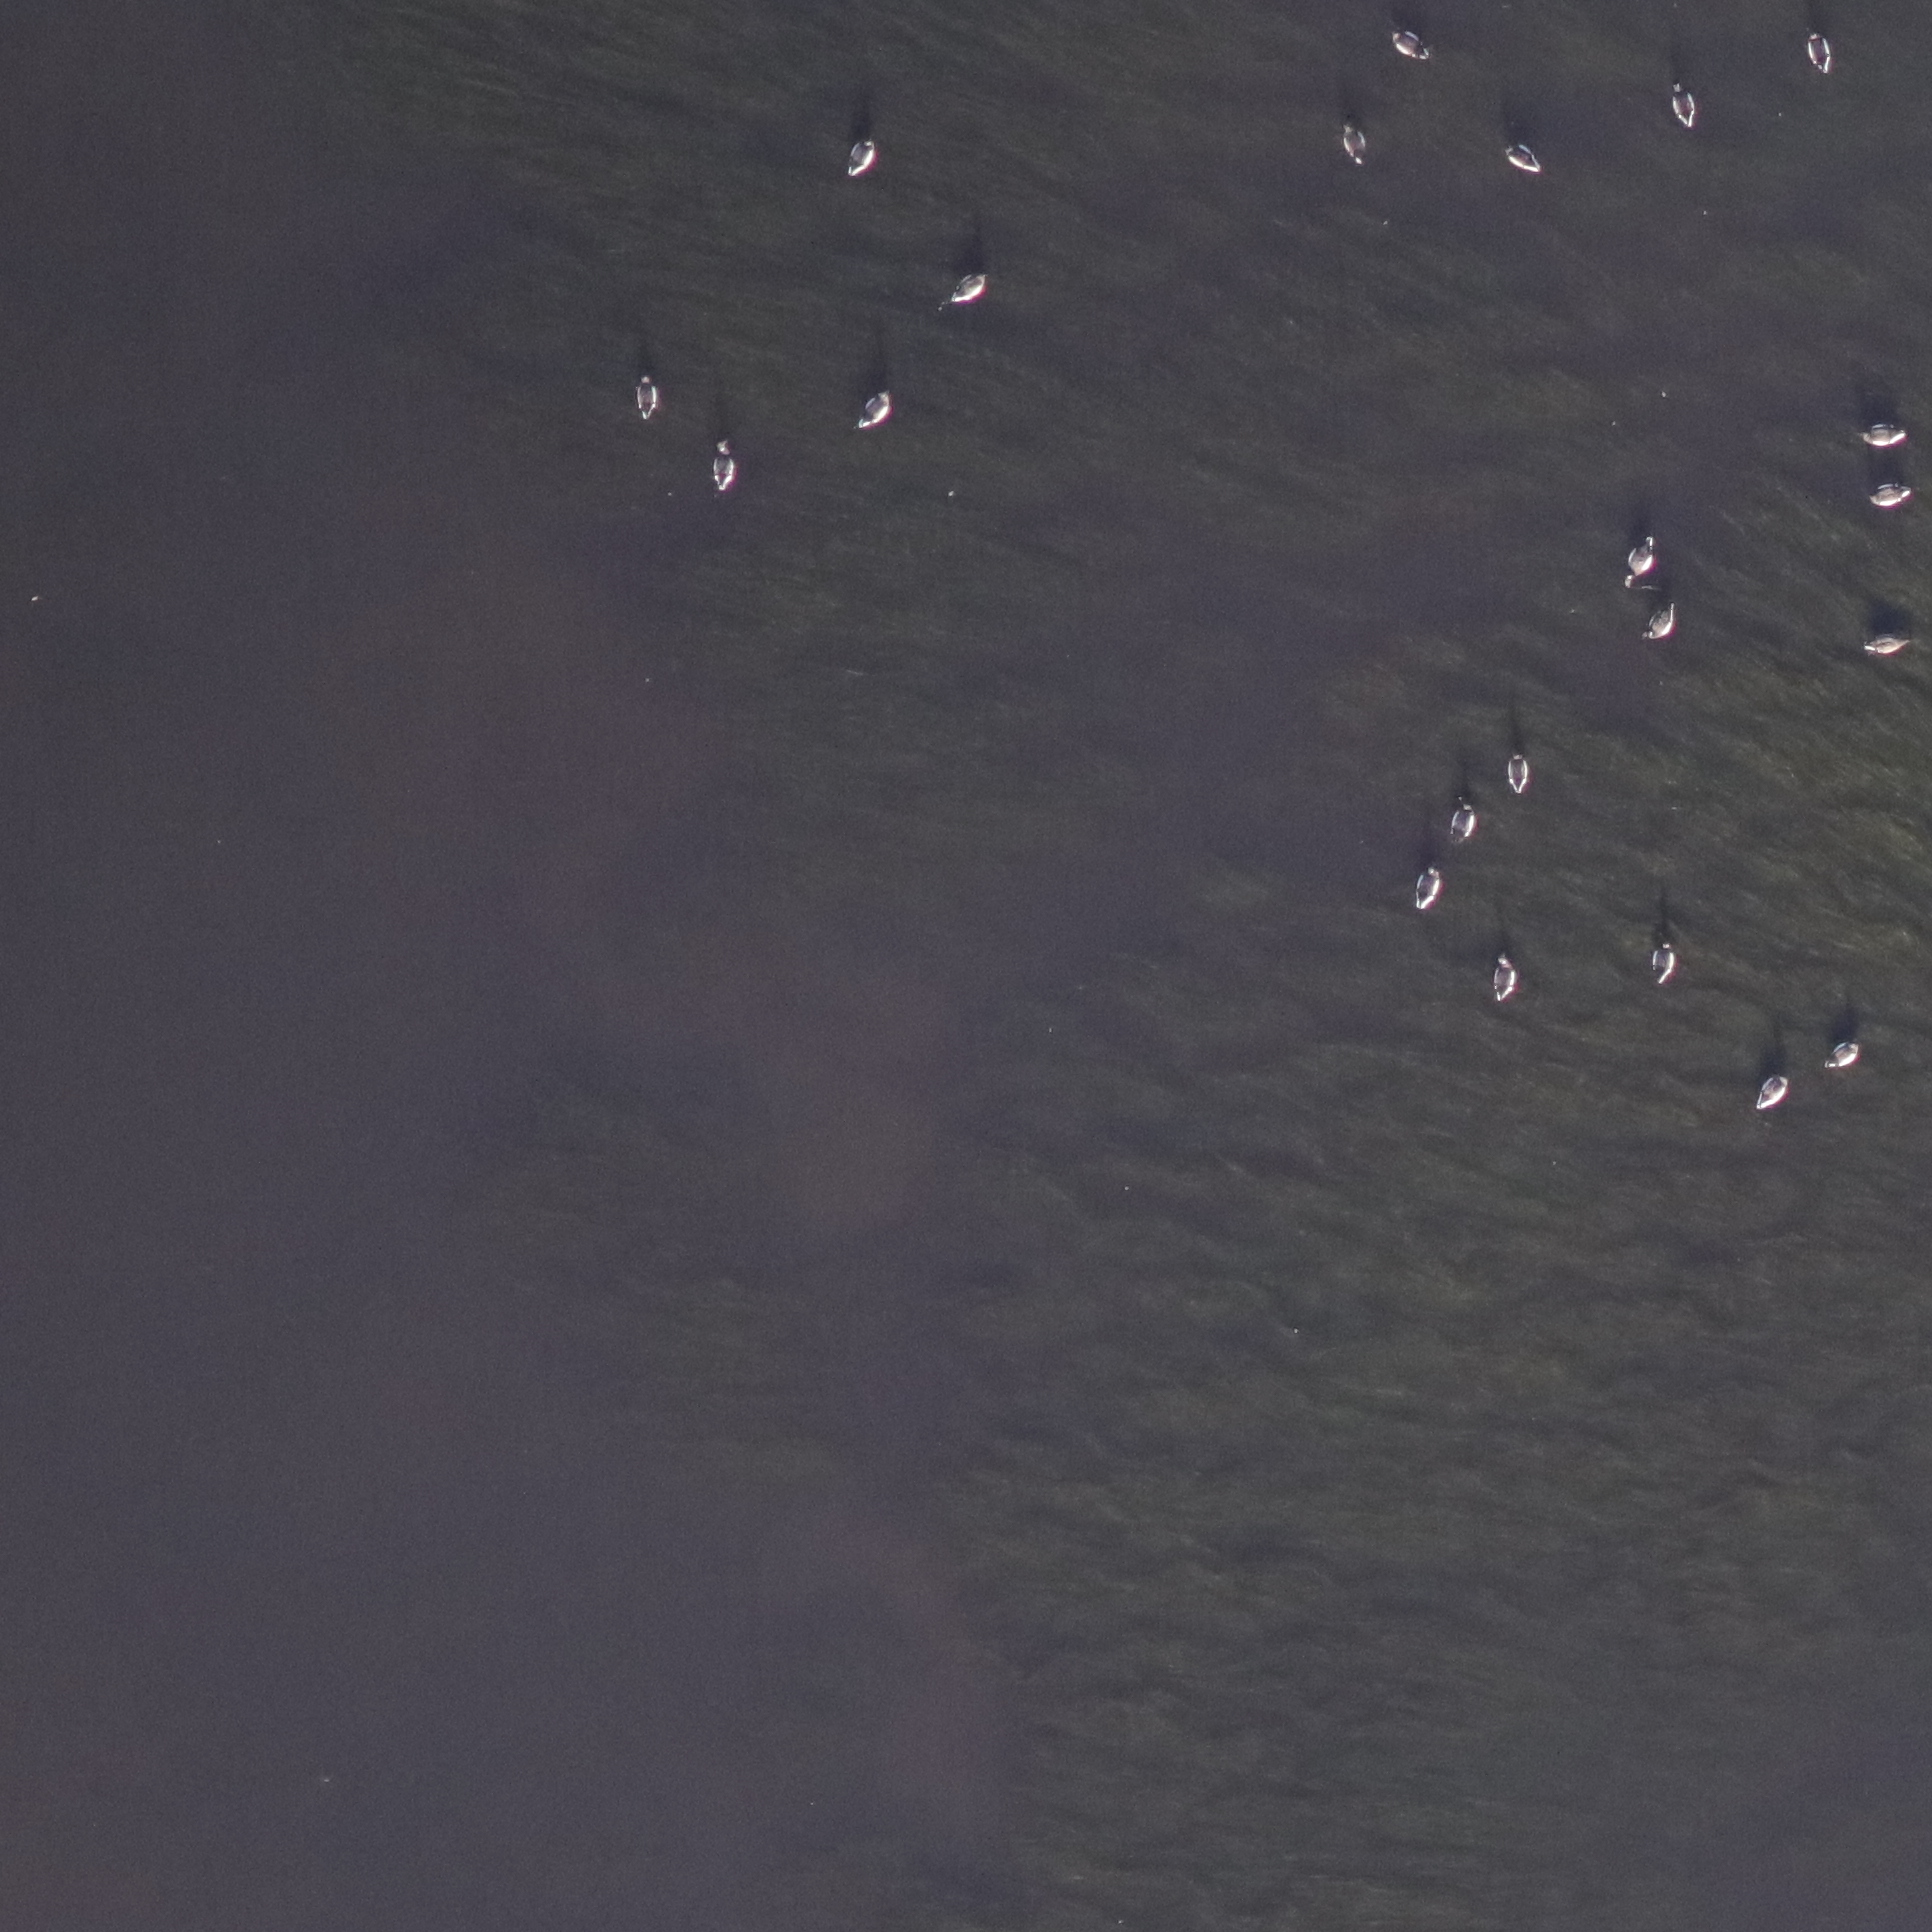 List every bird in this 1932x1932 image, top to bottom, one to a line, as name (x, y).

brant (1410, 44)
brant (1818, 53)
brant (1683, 105)
brant (1356, 141)
brant (861, 157)
brant (1523, 157)
brant (969, 287)
brant (647, 396)
brant (875, 409)
brant (1882, 436)
brant (724, 467)
brant (1892, 495)
brant (1637, 560)
brant (1661, 622)
brant (1886, 642)
brant (1517, 771)
brant (1464, 822)
brant (1427, 887)
brant (1664, 962)
brant (1504, 979)
brant (1843, 1054)
brant (1773, 1091)